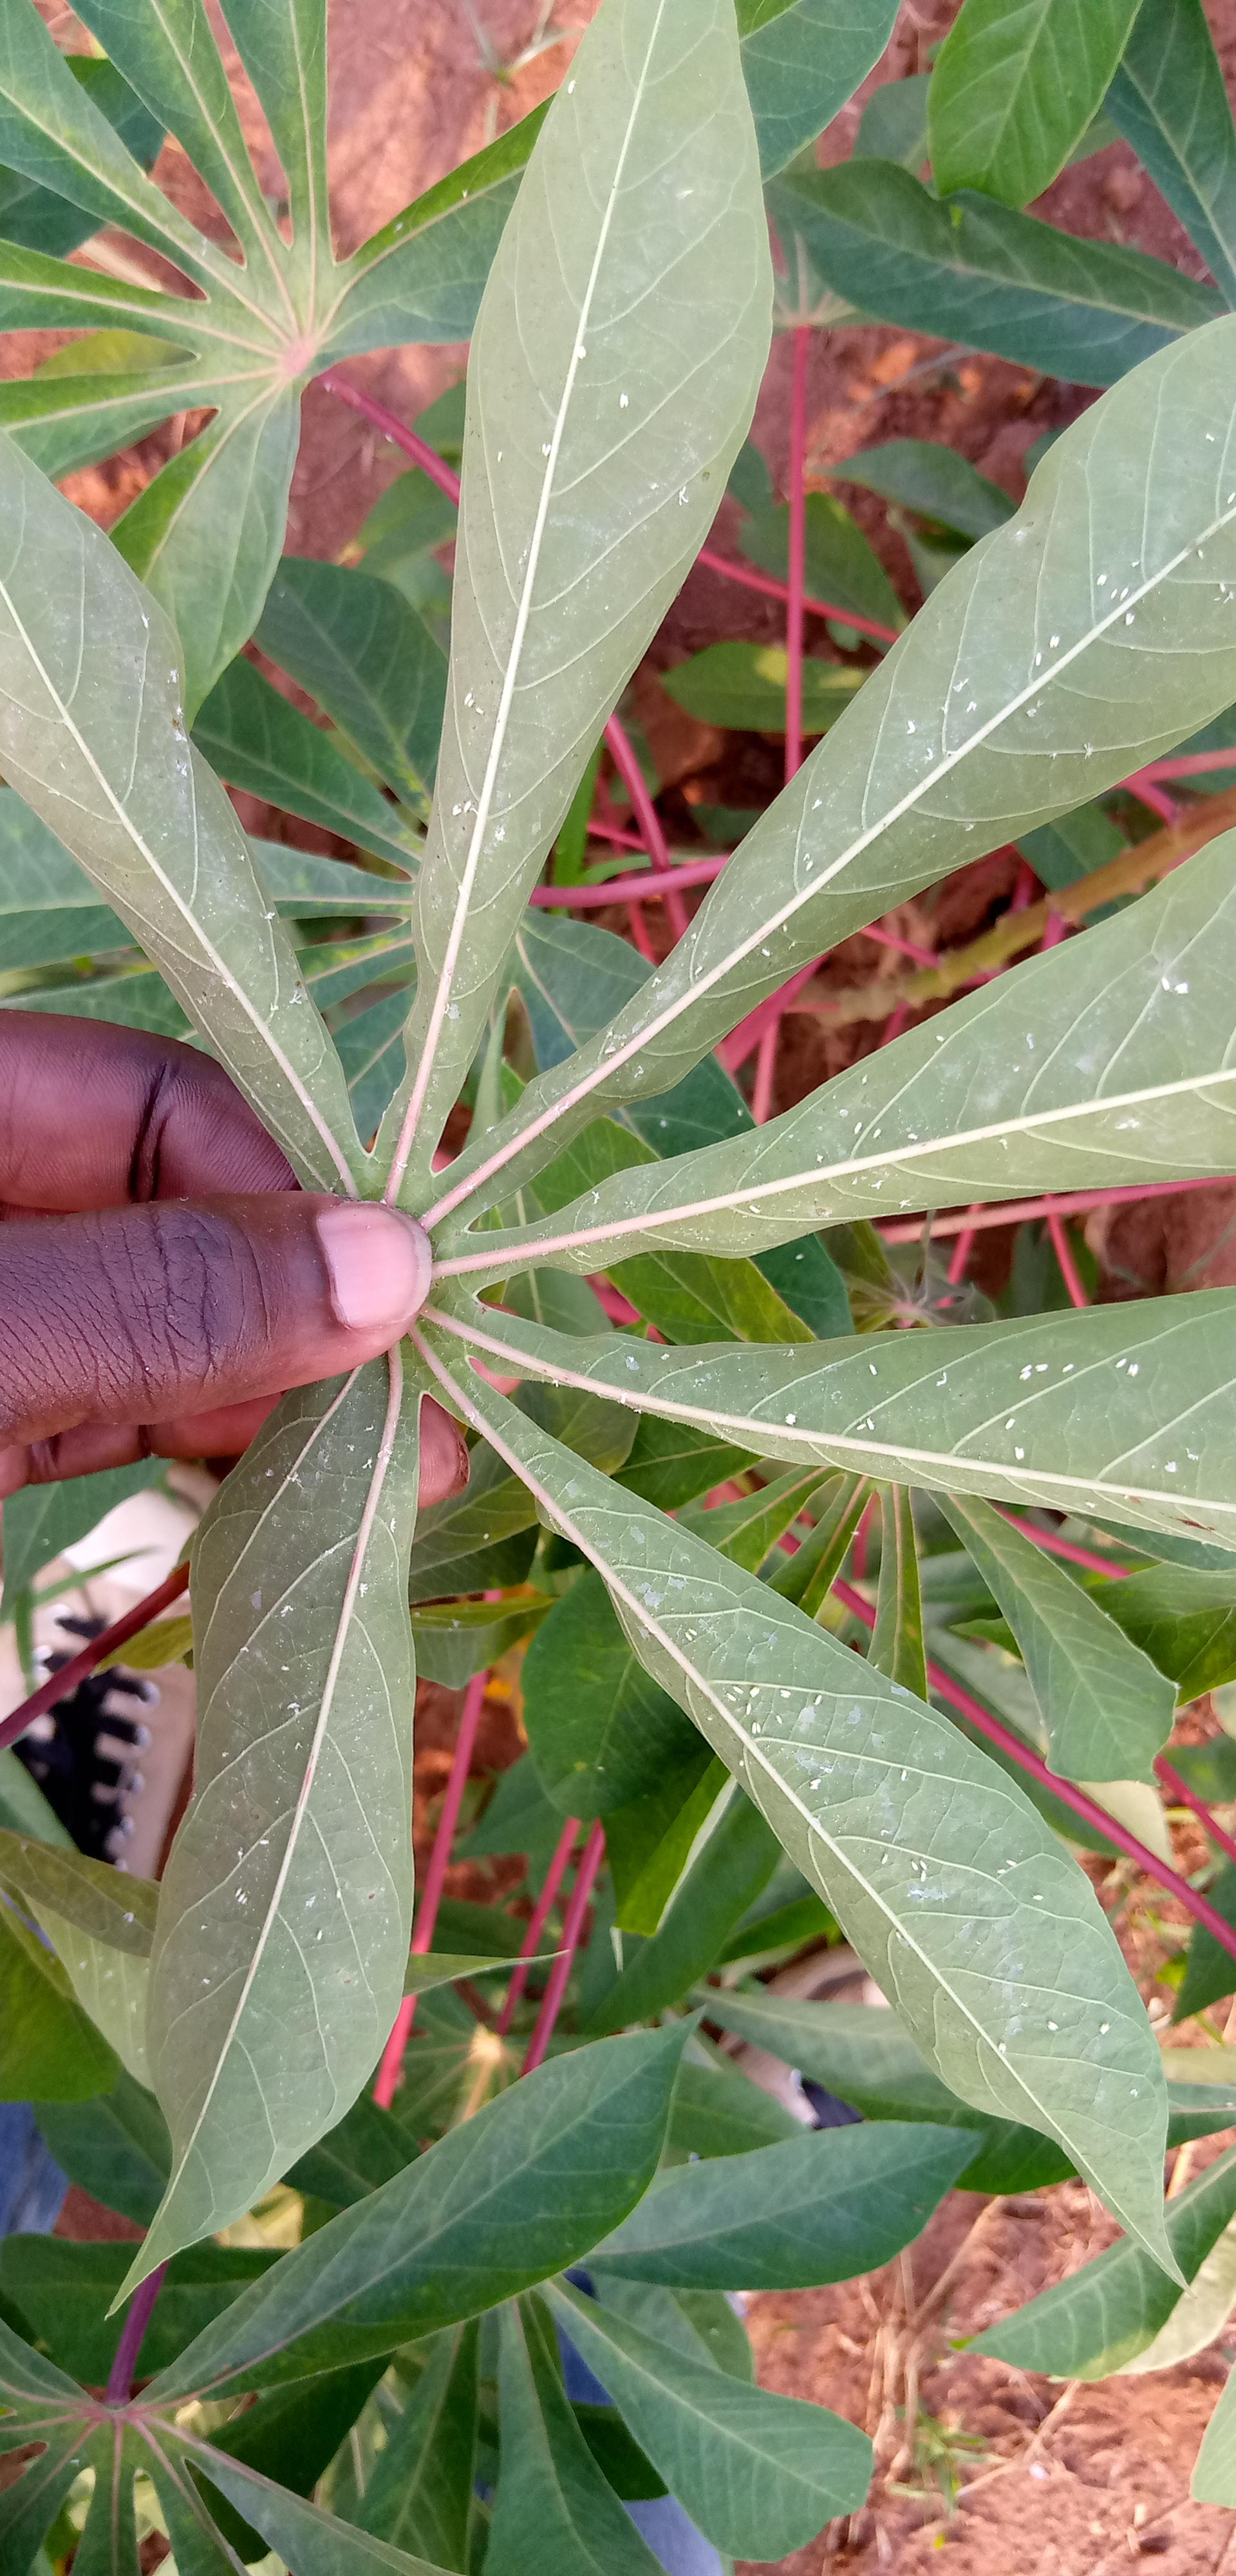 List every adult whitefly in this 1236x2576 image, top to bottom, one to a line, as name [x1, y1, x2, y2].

whitefly [565, 77, 580, 97]
whitefly [575, 343, 590, 364]
whitefly [617, 390, 632, 412]
whitefly [1204, 431, 1217, 446]
whitefly [540, 440, 555, 459]
whitefly [494, 449, 505, 466]
whitefly [676, 482, 695, 511]
whitefly [1224, 489, 1235, 507]
whitefly [1194, 546, 1210, 563]
whitefly [1127, 555, 1150, 571]
whitefly [1093, 570, 1111, 590]
whitefly [1217, 578, 1228, 598]
whitefly [1118, 583, 1133, 601]
whitefly [1109, 587, 1122, 600]
whitefly [1123, 611, 1138, 629]
whitefly [140, 611, 153, 632]
whitefly [1043, 631, 1067, 650]
whitefly [1031, 650, 1044, 668]
whitefly [167, 667, 181, 686]
whitefly [463, 688, 474, 711]
whitefly [964, 699, 982, 715]
whitefly [473, 705, 486, 718]
whitefly [1022, 706, 1040, 719]
whitefly [902, 715, 917, 736]
whitefly [173, 726, 190, 747]
whitefly [1080, 740, 1094, 759]
whitefly [809, 795, 827, 815]
whitefly [463, 799, 476, 815]
whitefly [449, 802, 462, 817]
whitefly [963, 819, 979, 833]
whitefly [799, 851, 817, 873]
whitefly [261, 907, 279, 923]
whitefly [780, 922, 791, 934]
whitefly [758, 945, 772, 960]
whitefly [692, 963, 706, 978]
whitefly [651, 974, 664, 990]
whitefly [1158, 974, 1172, 995]
whitefly [1170, 978, 1192, 996]
whitefly [288, 989, 303, 1006]
whitefly [266, 999, 281, 1014]
whitefly [601, 1042, 620, 1055]
whitefly [735, 1107, 745, 1119]
whitefly [656, 1119, 671, 1129]
whitefly [848, 1120, 863, 1136]
whitefly [482, 1124, 503, 1135]
whitefly [872, 1124, 885, 1141]
whitefly [904, 1128, 919, 1142]
whitefly [815, 1153, 827, 1164]
whitefly [745, 1202, 764, 1216]
whitefly [659, 1350, 673, 1363]
whitefly [1113, 1352, 1126, 1370]
whitefly [625, 1353, 637, 1365]
whitefly [1125, 1359, 1143, 1380]
whitefly [1016, 1361, 1033, 1383]
whitefly [1030, 1361, 1054, 1376]
whitefly [865, 1361, 882, 1377]
whitefly [1058, 1361, 1078, 1377]
whitefly [933, 1368, 948, 1390]
whitefly [548, 1376, 563, 1390]
whitefly [782, 1410, 798, 1428]
whitefly [866, 1416, 881, 1434]
whitefly [1002, 1416, 1019, 1435]
whitefly [855, 1421, 868, 1431]
whitefly [1011, 1443, 1027, 1464]
whitefly [360, 1455, 374, 1471]
whitefly [1161, 1457, 1183, 1480]
whitefly [263, 1465, 279, 1481]
whitefly [284, 1469, 305, 1486]
whitefly [387, 1515, 400, 1536]
whitefly [482, 1531, 494, 1542]
whitefly [357, 1579, 371, 1600]
whitefly [277, 1601, 297, 1615]
whitefly [680, 1626, 702, 1643]
whitefly [236, 1643, 250, 1658]
whitefly [279, 1659, 292, 1674]
whitefly [745, 1683, 763, 1698]
whitefly [731, 1683, 745, 1697]
whitefly [776, 1687, 793, 1701]
whitefly [724, 1690, 738, 1705]
whitefly [812, 1692, 825, 1708]
whitefly [283, 1697, 304, 1721]
whitefly [773, 1712, 789, 1725]
whitefly [748, 1719, 764, 1735]
whitefly [736, 1757, 749, 1768]
whitefly [896, 1766, 910, 1783]
whitefly [807, 1775, 823, 1793]
whitefly [254, 1835, 277, 1848]
whitefly [877, 1851, 890, 1866]
whitefly [1004, 1856, 1023, 1870]
whitefly [907, 1857, 921, 1873]
whitefly [918, 1858, 930, 1871]
whitefly [994, 1866, 1009, 1878]
whitefly [917, 1870, 932, 1888]
whitefly [232, 1886, 252, 1906]
whitefly [1025, 1890, 1049, 1904]
whitefly [303, 1893, 321, 1910]
whitefly [195, 1922, 211, 1932]
whitefly [314, 1927, 328, 1946]
whitefly [200, 1976, 212, 1987]
whitefly [1044, 2016, 1061, 2034]
whitefly [1097, 2019, 1110, 2038]
whitefly [996, 2038, 1009, 2056]
whitefly [1128, 2085, 1143, 2098]